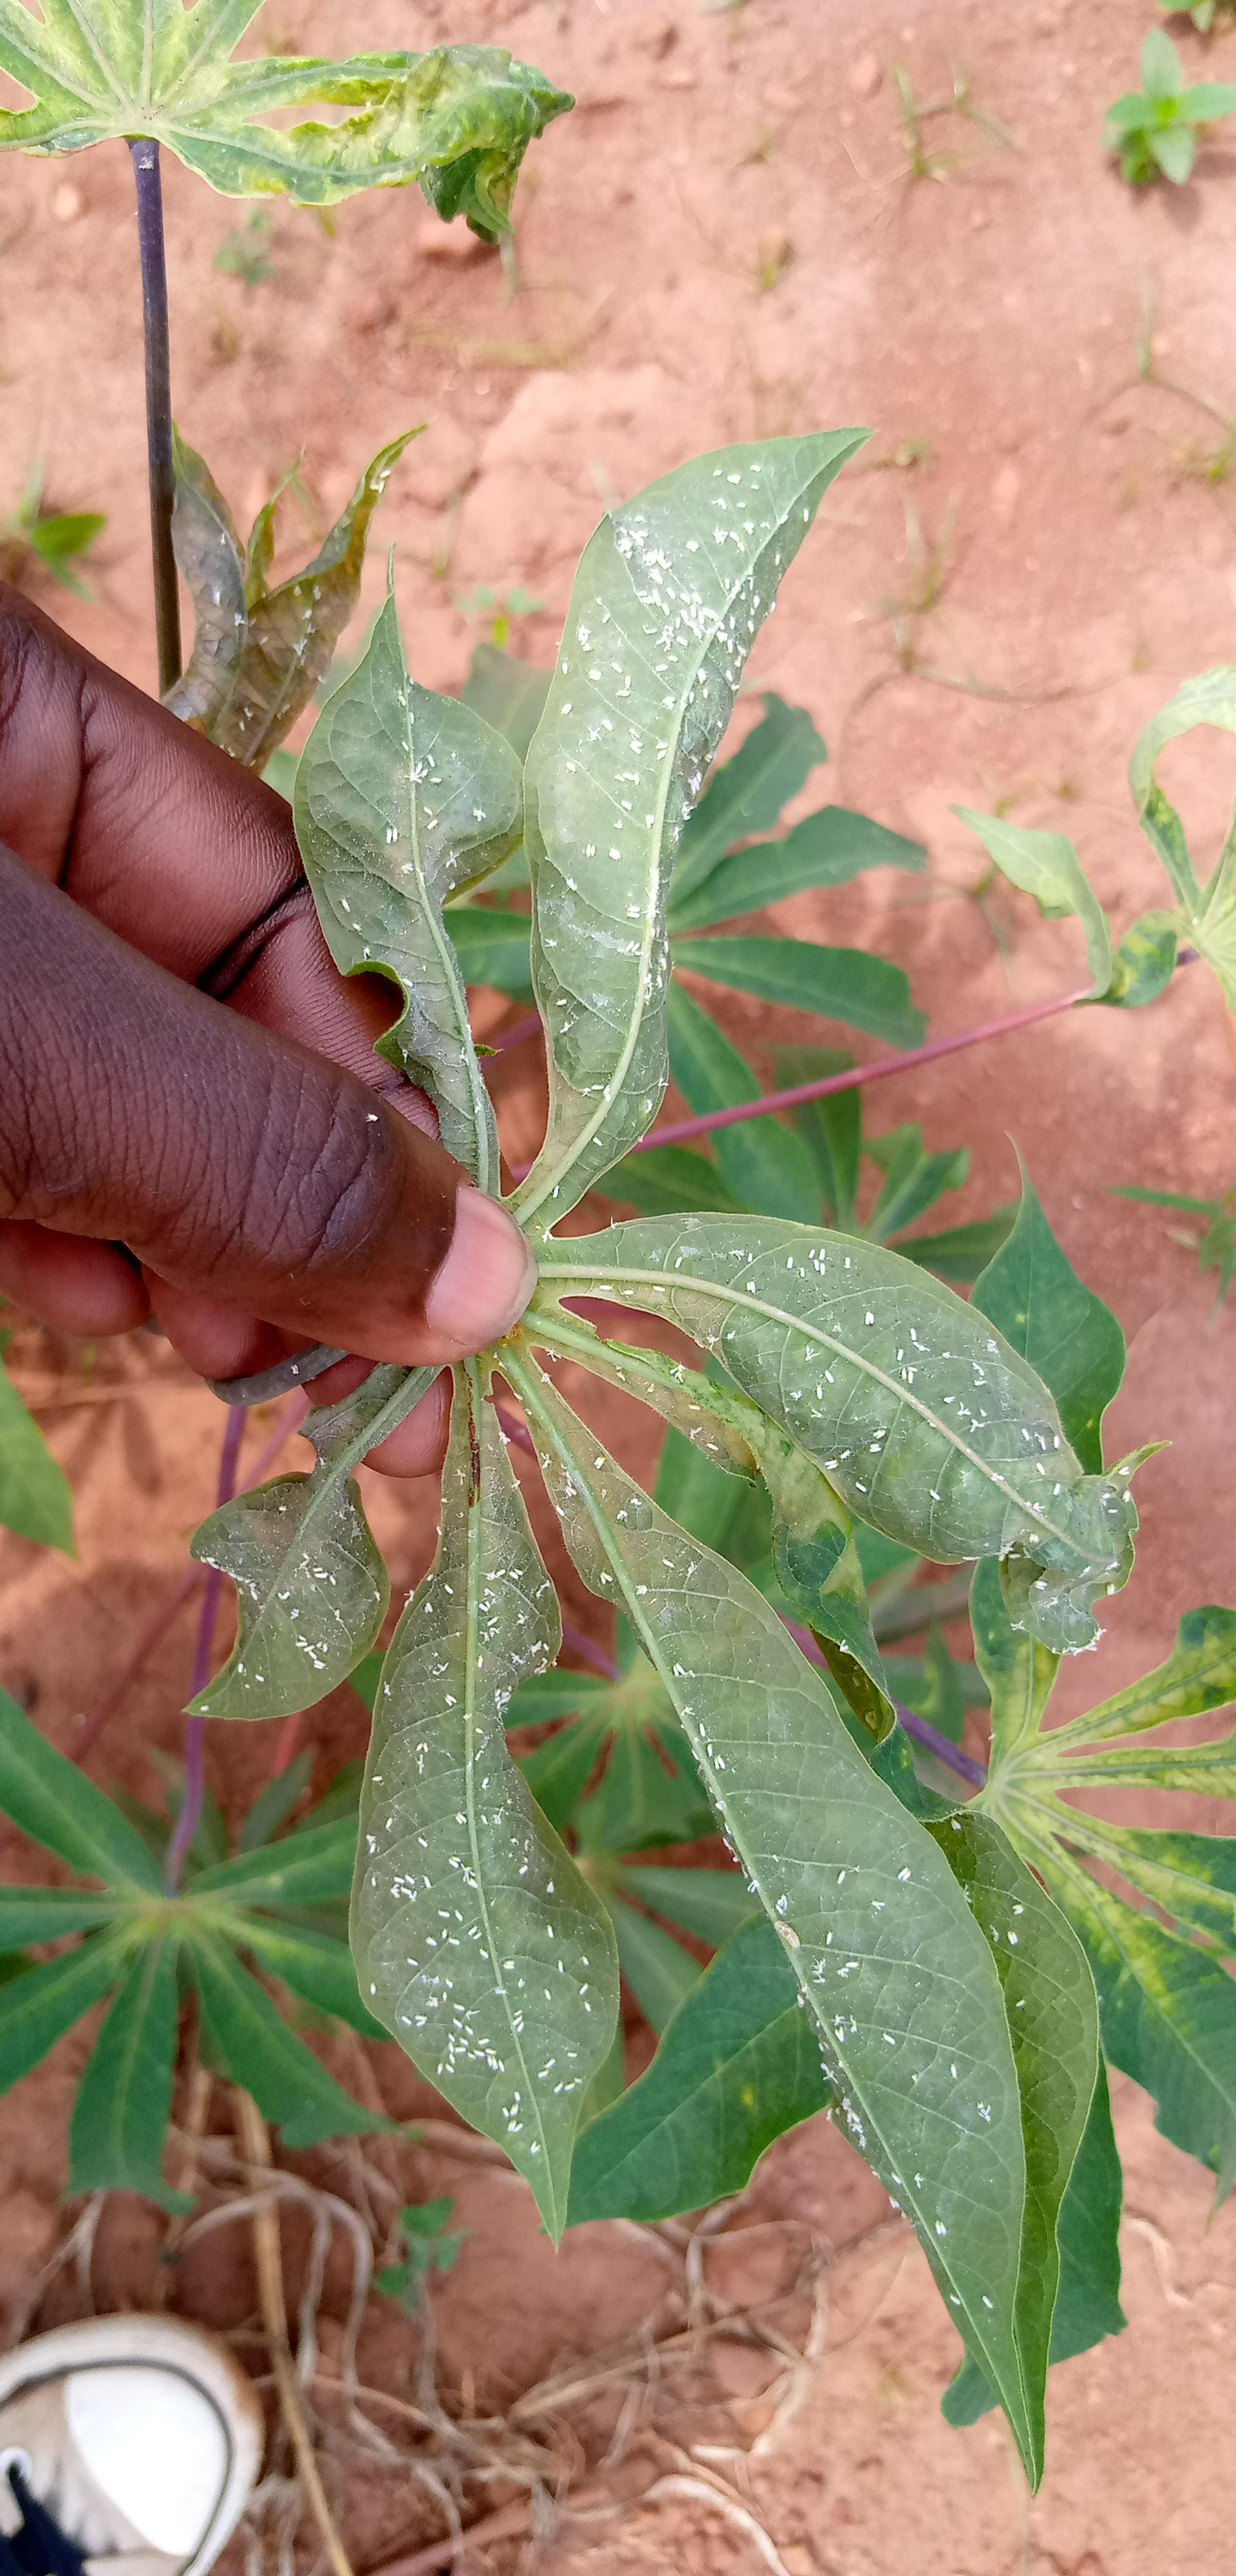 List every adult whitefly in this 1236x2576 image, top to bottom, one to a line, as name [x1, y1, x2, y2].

whitefly [749, 455, 774, 480]
whitefly [713, 465, 736, 480]
whitefly [726, 470, 746, 488]
whitefly [745, 485, 762, 495]
whitefly [710, 493, 738, 511]
whitefly [733, 502, 754, 515]
whitefly [797, 502, 820, 523]
whitefly [778, 505, 796, 535]
whitefly [632, 513, 664, 545]
whitefly [744, 516, 760, 538]
whitefly [713, 522, 732, 545]
whitefly [628, 524, 664, 545]
whitefly [730, 529, 747, 553]
whitefly [611, 529, 639, 555]
whitefly [683, 537, 702, 559]
whitefly [655, 540, 675, 574]
whitefly [637, 543, 662, 563]
whitefly [773, 551, 791, 572]
whitefly [646, 565, 668, 585]
whitefly [740, 566, 763, 596]
whitefly [660, 574, 681, 601]
whitefly [720, 574, 738, 599]
whitefly [633, 583, 655, 611]
whitefly [650, 587, 673, 623]
whitefly [679, 588, 706, 601]
whitefly [745, 595, 765, 621]
whitefly [673, 601, 701, 633]
whitefly [707, 601, 724, 625]
whitefly [689, 605, 707, 625]
whitefly [599, 612, 621, 635]
whitefly [725, 612, 745, 633]
whitefly [742, 618, 764, 641]
whitefly [715, 623, 733, 644]
whitefly [574, 625, 599, 655]
whitefly [641, 625, 669, 643]
whitefly [657, 626, 677, 650]
whitefly [671, 629, 697, 652]
whitefly [722, 631, 745, 661]
whitefly [666, 649, 683, 665]
whitefly [559, 655, 576, 679]
whitefly [646, 656, 670, 674]
whitefly [604, 658, 628, 674]
whitefly [690, 662, 705, 690]
whitefly [585, 663, 604, 685]
whitefly [614, 668, 638, 690]
whitefly [697, 683, 714, 703]
whitefly [607, 685, 630, 701]
whitefly [393, 687, 418, 714]
whitefly [685, 690, 700, 709]
whitefly [660, 693, 687, 714]
whitefly [553, 701, 579, 719]
whitefly [404, 709, 421, 726]
whitefly [601, 717, 628, 737]
whitefly [397, 732, 409, 751]
whitefly [624, 732, 651, 759]
whitefly [658, 741, 675, 764]
whitefly [422, 748, 439, 767]
whitefly [556, 749, 580, 773]
whitefly [688, 749, 707, 766]
whitefly [403, 765, 424, 781]
whitefly [610, 765, 641, 784]
whitefly [680, 768, 706, 796]
whitefly [430, 770, 445, 788]
whitefly [614, 788, 635, 808]
whitefly [416, 799, 435, 819]
whitefly [471, 808, 491, 826]
whitefly [642, 810, 657, 831]
whitefly [611, 813, 628, 835]
whitefly [416, 816, 442, 835]
whitefly [375, 824, 403, 846]
whitefly [579, 839, 607, 864]
whitefly [604, 843, 626, 865]
whitefly [561, 874, 585, 900]
whitefly [336, 891, 362, 913]
whitefly [612, 898, 644, 928]
whitefly [653, 936, 682, 956]
whitefly [623, 938, 646, 963]
whitefly [654, 958, 671, 979]
whitefly [395, 969, 423, 994]
whitefly [586, 1072, 620, 1100]
whitefly [570, 1081, 596, 1101]
whitefly [588, 1132, 606, 1153]
whitefly [552, 1180, 568, 1200]
whitefly [814, 1242, 831, 1264]
whitefly [805, 1244, 816, 1261]
whitefly [775, 1248, 796, 1279]
whitefly [742, 1249, 760, 1269]
whitefly [838, 1249, 857, 1274]
whitefly [810, 1250, 829, 1278]
whitefly [668, 1251, 685, 1275]
whitefly [794, 1258, 809, 1285]
whitefly [596, 1277, 623, 1298]
whitefly [646, 1278, 669, 1300]
whitefly [742, 1280, 761, 1302]
whitefly [623, 1282, 646, 1301]
whitefly [861, 1304, 878, 1331]
whitefly [906, 1323, 931, 1350]
whitefly [888, 1342, 910, 1364]
whitefly [939, 1350, 953, 1365]
whitefly [904, 1360, 925, 1387]
whitefly [968, 1360, 987, 1378]
whitefly [823, 1363, 842, 1385]
whitefly [894, 1370, 914, 1387]
whitefly [965, 1378, 985, 1395]
whitefly [813, 1381, 830, 1406]
whitefly [945, 1395, 957, 1408]
whitefly [683, 1399, 705, 1417]
whitefly [954, 1401, 977, 1423]
whitefly [965, 1417, 984, 1439]
whitefly [1014, 1423, 1035, 1444]
whitefly [869, 1425, 888, 1441]
whitefly [1033, 1432, 1051, 1457]
whitefly [1047, 1432, 1067, 1455]
whitefly [704, 1433, 725, 1455]
whitefly [860, 1440, 888, 1466]
whitefly [835, 1442, 858, 1467]
whitefly [591, 1447, 614, 1475]
whitefly [818, 1451, 843, 1479]
whitefly [1030, 1457, 1049, 1481]
whitefly [1118, 1461, 1137, 1477]
whitefly [853, 1481, 874, 1502]
whitefly [1049, 1481, 1065, 1502]
whitefly [559, 1482, 588, 1505]
whitefly [1100, 1484, 1116, 1501]
whitefly [1116, 1486, 1134, 1506]
whitefly [924, 1487, 947, 1511]
whitefly [554, 1502, 576, 1518]
whitefly [1103, 1506, 1119, 1525]
whitefly [660, 1551, 684, 1573]
whitefly [505, 1557, 526, 1583]
whitefly [593, 1561, 617, 1592]
whitefly [306, 1562, 339, 1581]
whitefly [314, 1562, 349, 1594]
whitefly [488, 1565, 506, 1586]
whitefly [424, 1569, 440, 1582]
whitefly [437, 1576, 456, 1599]
whitefly [1035, 1576, 1054, 1595]
whitefly [480, 1578, 501, 1603]
whitefly [1094, 1578, 1116, 1600]
whitefly [276, 1589, 294, 1603]
whitefly [420, 1592, 437, 1618]
whitefly [475, 1596, 496, 1616]
whitefly [288, 1604, 304, 1624]
whitefly [508, 1605, 539, 1632]
whitefly [292, 1633, 324, 1662]
whitefly [292, 1636, 327, 1658]
whitefly [524, 1639, 547, 1661]
whitefly [232, 1651, 261, 1685]
whitefly [474, 1651, 491, 1674]
whitefly [310, 1656, 330, 1680]
whitefly [664, 1656, 689, 1683]
whitefly [258, 1669, 279, 1692]
whitefly [438, 1690, 462, 1712]
whitefly [198, 1696, 225, 1719]
whitefly [691, 1718, 716, 1739]
whitefly [699, 1738, 716, 1762]
whitefly [707, 1753, 729, 1777]
whitefly [371, 1769, 386, 1790]
whitefly [479, 1773, 497, 1791]
whitefly [709, 1801, 729, 1819]
whitefly [449, 1808, 470, 1828]
whitefly [491, 1808, 506, 1833]
whitefly [475, 1810, 493, 1835]
whitefly [950, 1811, 969, 1833]
whitefly [377, 1814, 402, 1838]
whitefly [408, 1827, 433, 1852]
whitefly [721, 1835, 749, 1871]
whitefly [443, 1850, 469, 1867]
whitefly [515, 1859, 531, 1880]
whitefly [894, 1860, 918, 1891]
whitefly [830, 1863, 852, 1891]
whitefly [416, 1867, 444, 1894]
whitefly [397, 1870, 426, 1904]
whitefly [383, 1871, 408, 1900]
whitefly [365, 1873, 384, 1895]
whitefly [541, 1879, 560, 1898]
whitefly [1006, 1892, 1037, 1918]
whitefly [867, 1897, 888, 1915]
whitefly [430, 1902, 451, 1921]
whitefly [450, 1904, 465, 1924]
whitefly [461, 1911, 483, 1941]
whitefly [539, 1921, 564, 1945]
whitefly [421, 1923, 442, 1953]
whitefly [1005, 1923, 1033, 1948]
whitefly [443, 1925, 462, 1950]
whitefly [818, 1927, 845, 1950]
whitefly [478, 1949, 497, 1969]
whitefly [404, 1951, 426, 1972]
whitefly [579, 1951, 595, 1973]
whitefly [498, 1953, 516, 1975]
whitefly [556, 1960, 572, 1981]
whitefly [366, 1973, 379, 2002]
whitefly [440, 1973, 458, 2002]
whitefly [514, 1976, 529, 1996]
whitefly [576, 1977, 596, 2005]
whitefly [540, 1984, 555, 2003]
whitefly [431, 1986, 453, 2005]
whitefly [424, 1996, 440, 2018]
whitefly [449, 2000, 467, 2018]
whitefly [454, 2000, 480, 2013]
whitefly [574, 2000, 595, 2020]
whitefly [447, 2009, 474, 2031]
whitefly [512, 2009, 534, 2036]
whitefly [391, 2011, 408, 2031]
whitefly [408, 2011, 427, 2040]
whitefly [832, 2018, 861, 2047]
whitefly [455, 2020, 485, 2038]
whitefly [470, 2025, 496, 2054]
whitefly [442, 2029, 467, 2058]
whitefly [455, 2031, 487, 2063]
whitefly [426, 2032, 459, 2083]
whitefly [872, 2033, 901, 2047]
whitefly [462, 2039, 507, 2074]
whitefly [561, 2041, 583, 2069]
whitefly [537, 2052, 557, 2067]
whitefly [941, 2055, 968, 2081]
whitefly [528, 2061, 550, 2088]
whitefly [560, 2070, 594, 2098]
whitefly [547, 2077, 579, 2100]
whitefly [497, 2084, 527, 2100]
whitefly [493, 2094, 520, 2116]
whitefly [498, 2114, 523, 2139]
whitefly [524, 2138, 543, 2158]
whitefly [883, 2170, 909, 2187]
whitefly [922, 2213, 948, 2239]
whitefly [935, 2282, 963, 2316]
whitefly [981, 2283, 998, 2313]